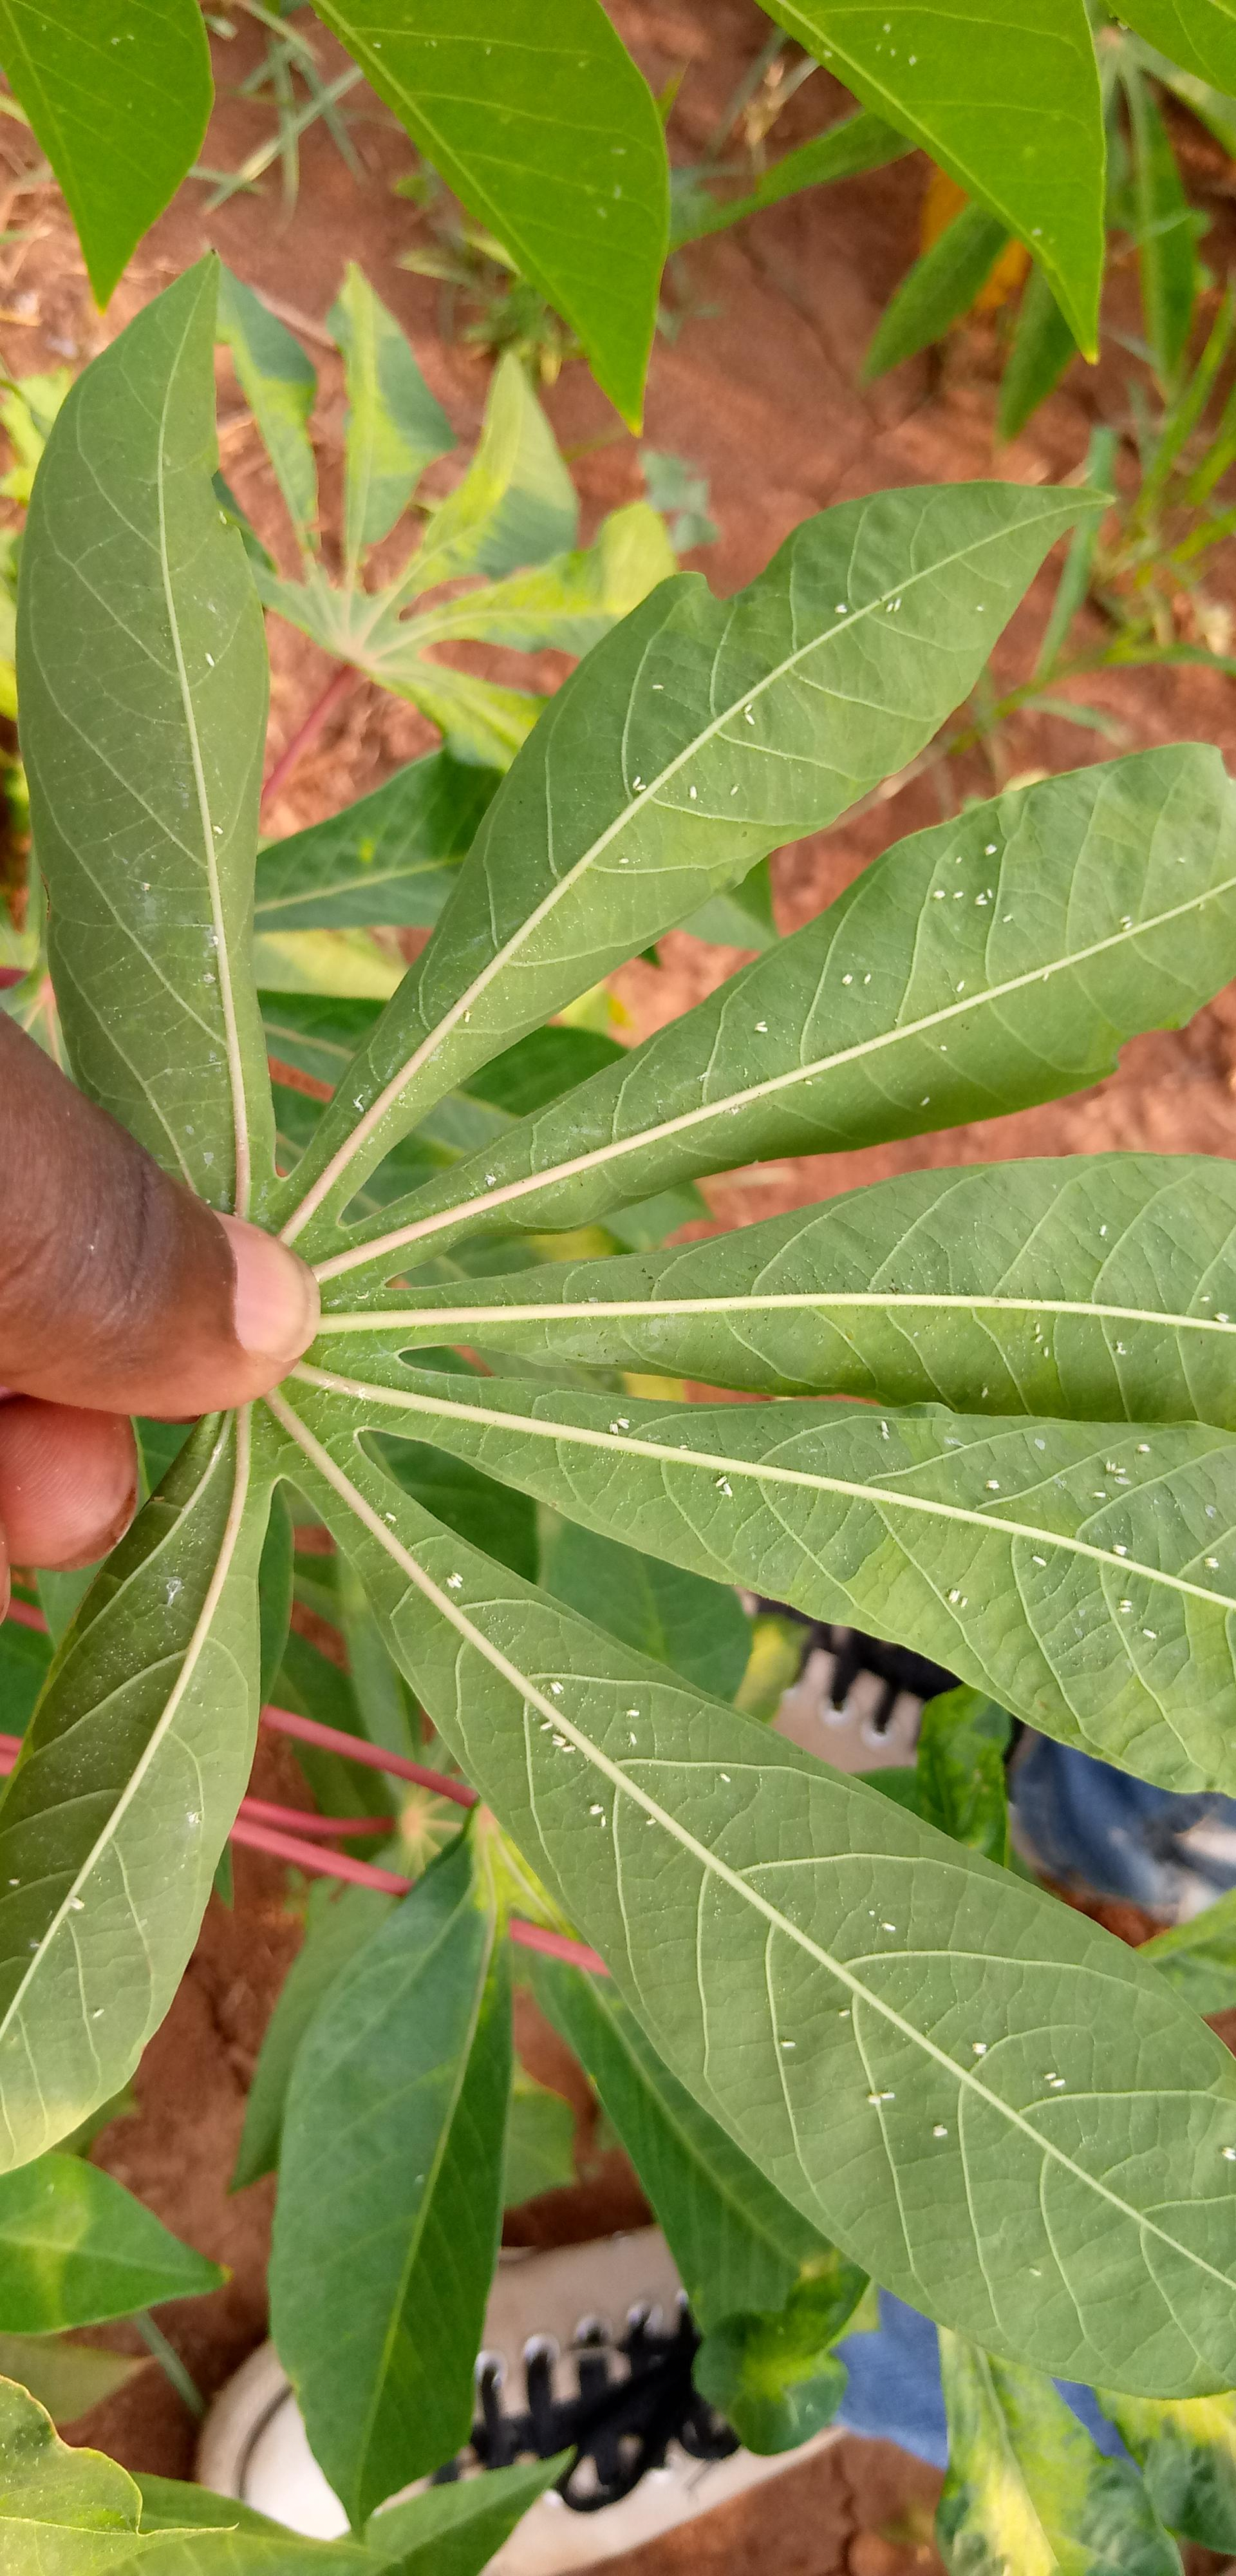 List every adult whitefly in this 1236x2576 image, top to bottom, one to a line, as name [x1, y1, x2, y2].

whitefly [216, 508, 230, 526]
whitefly [884, 596, 908, 618]
whitefly [831, 602, 849, 618]
whitefly [973, 603, 986, 616]
whitefly [201, 652, 218, 668]
whitefly [648, 681, 666, 692]
whitefly [740, 701, 753, 712]
whitefly [744, 713, 757, 730]
whitefly [630, 774, 650, 795]
whitefly [686, 782, 703, 804]
whitefly [725, 782, 744, 802]
whitefly [208, 822, 230, 837]
whitefly [982, 840, 1001, 858]
whitefly [954, 854, 967, 867]
whitefly [1174, 854, 1192, 865]
whitefly [617, 855, 632, 869]
whitefly [142, 880, 155, 895]
whitefly [984, 885, 997, 901]
whitefly [928, 887, 944, 901]
whitefly [949, 887, 966, 904]
whitefly [971, 891, 988, 908]
whitefly [1115, 913, 1137, 932]
whitefly [1000, 914, 1013, 925]
whitefly [207, 932, 223, 947]
whitefly [1042, 971, 1052, 985]
whitefly [839, 972, 853, 989]
whitefly [859, 972, 878, 987]
whitefly [951, 978, 973, 996]
whitefly [462, 1009, 477, 1027]
whitefly [751, 1019, 774, 1034]
whitefly [935, 1042, 953, 1055]
whitefly [800, 1075, 816, 1088]
whitefly [347, 1091, 368, 1115]
whitefly [917, 1095, 933, 1110]
whitefly [481, 1171, 501, 1188]
whitefly [1098, 1222, 1109, 1240]
whitefly [1196, 1293, 1211, 1305]
whitefly [1212, 1309, 1233, 1325]
whitefly [1032, 1320, 1042, 1336]
whitefly [1033, 1334, 1044, 1346]
whitefly [1112, 1338, 1127, 1358]
whitefly [1039, 1344, 1051, 1360]
whitefly [977, 1383, 991, 1401]
whitefly [614, 1415, 632, 1430]
whitefly [876, 1416, 893, 1446]
whitefly [606, 1419, 620, 1439]
whitefly [1136, 1440, 1151, 1456]
whitefly [1102, 1460, 1129, 1475]
whitefly [713, 1472, 727, 1487]
whitefly [982, 1475, 1003, 1493]
whitefly [1111, 1475, 1135, 1488]
whitefly [720, 1482, 738, 1500]
whitefly [1088, 1490, 1110, 1501]
whitefly [150, 1493, 166, 1506]
whitefly [382, 1510, 400, 1525]
whitefly [1110, 1541, 1132, 1558]
whitefly [1029, 1553, 1049, 1570]
whitefly [1206, 1555, 1222, 1573]
whitefly [442, 1570, 467, 1591]
whitefly [944, 1585, 959, 1604]
whitefly [959, 1595, 969, 1613]
whitefly [1117, 1596, 1134, 1615]
whitefly [1139, 1625, 1164, 1642]
whitefly [545, 1676, 568, 1699]
whitefly [617, 1707, 645, 1721]
whitefly [533, 1716, 557, 1733]
whitefly [628, 1730, 641, 1748]
whitefly [549, 1731, 566, 1747]
whitefly [561, 1743, 579, 1757]
whitefly [717, 1769, 733, 1786]
whitefly [584, 1800, 607, 1815]
whitefly [597, 1810, 614, 1832]
whitefly [644, 1817, 658, 1830]
whitefly [6, 1874, 18, 1889]
whitefly [64, 1895, 88, 1912]
whitefly [878, 1920, 900, 1935]
whitefly [836, 2005, 854, 2018]
whitefly [89, 2006, 109, 2020]
whitefly [777, 2036, 800, 2050]
whitefly [969, 2040, 994, 2057]
whitefly [1036, 2067, 1076, 2094]
whitefly [879, 2088, 895, 2101]
whitefly [865, 2090, 882, 2108]
whitefly [928, 2121, 950, 2142]
whitefly [1220, 2143, 1236, 2165]
whitefly [1024, 2264, 1047, 2280]